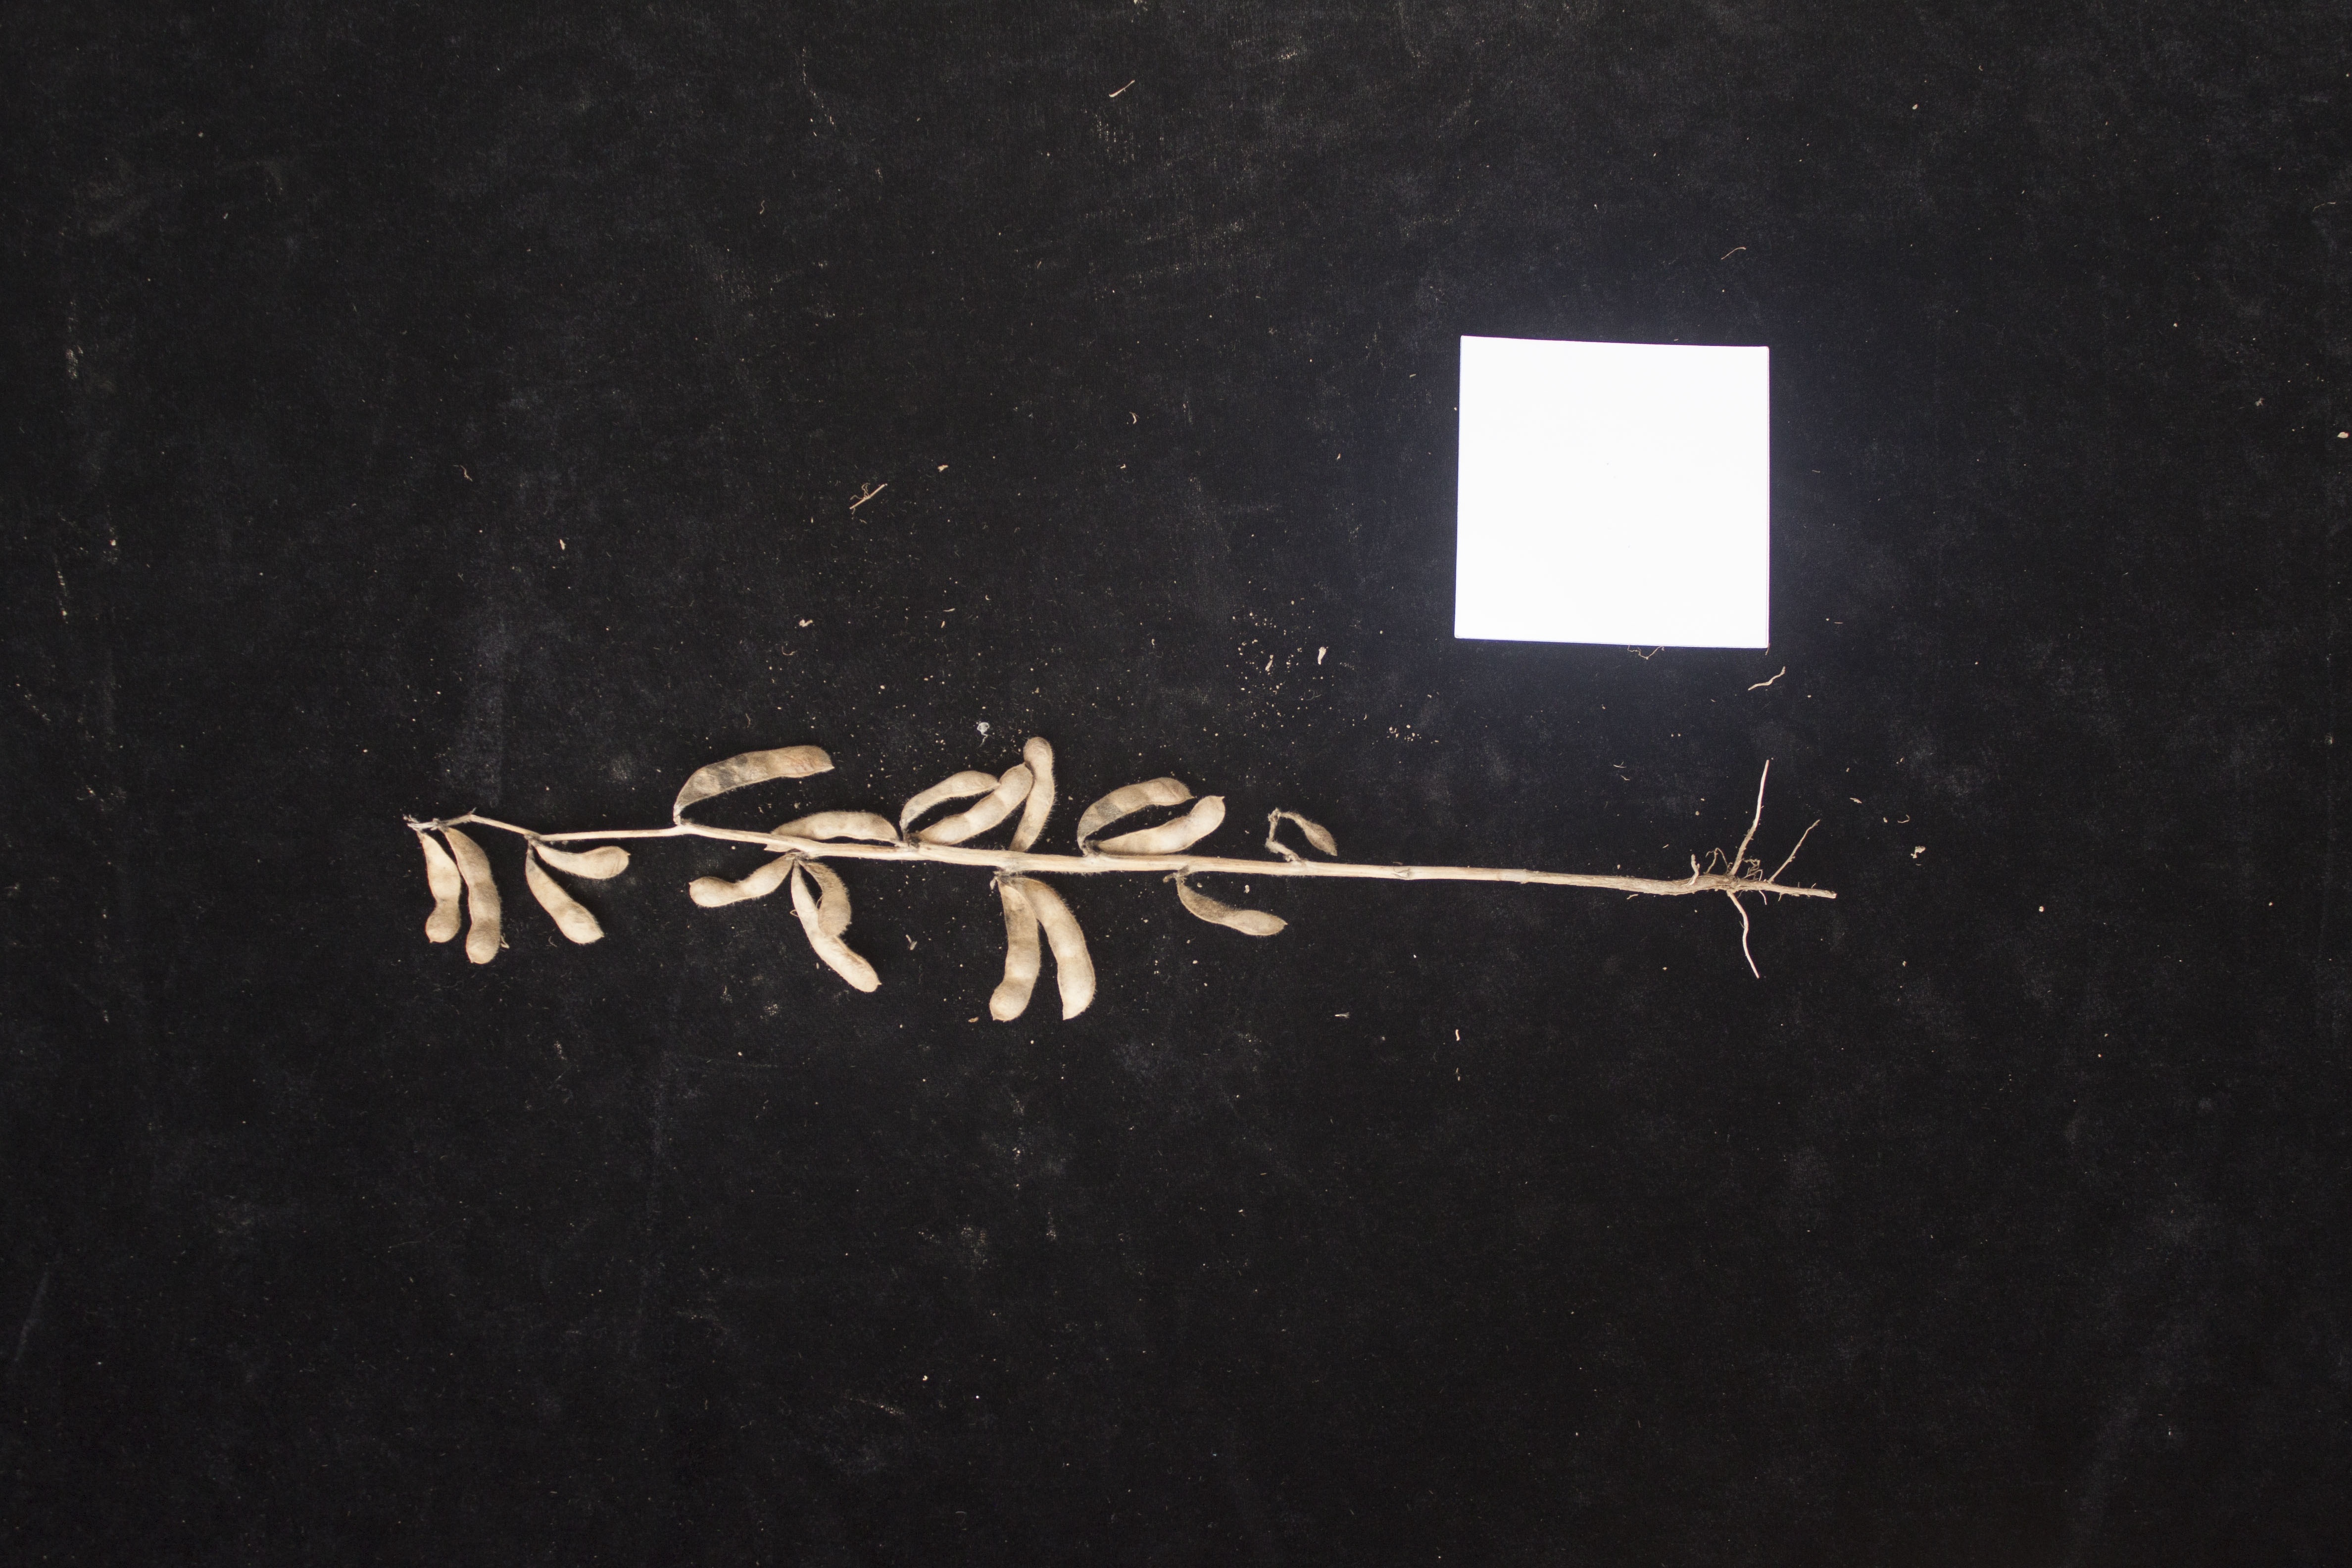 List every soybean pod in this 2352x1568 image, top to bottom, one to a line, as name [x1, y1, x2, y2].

soybean pod [1011, 737, 1055, 853]
soybean pod [674, 747, 833, 815]
soybean pod [911, 765, 1031, 845]
soybean pod [899, 772, 1000, 831]
soybean pod [1077, 779, 1192, 841]
soybean pod [1098, 796, 1224, 856]
soybean pod [764, 813, 898, 852]
soybean pod [1285, 815, 1335, 855]
soybean pod [441, 827, 501, 965]
soybean pod [418, 834, 461, 943]
soybean pod [535, 845, 628, 880]
soybean pod [526, 850, 603, 946]
soybean pod [688, 855, 803, 909]
soybean pod [802, 864, 849, 942]
soybean pod [792, 866, 880, 993]
soybean pod [1177, 876, 1286, 936]
soybean pod [1008, 879, 1096, 1020]
soybean pod [991, 881, 1039, 1022]